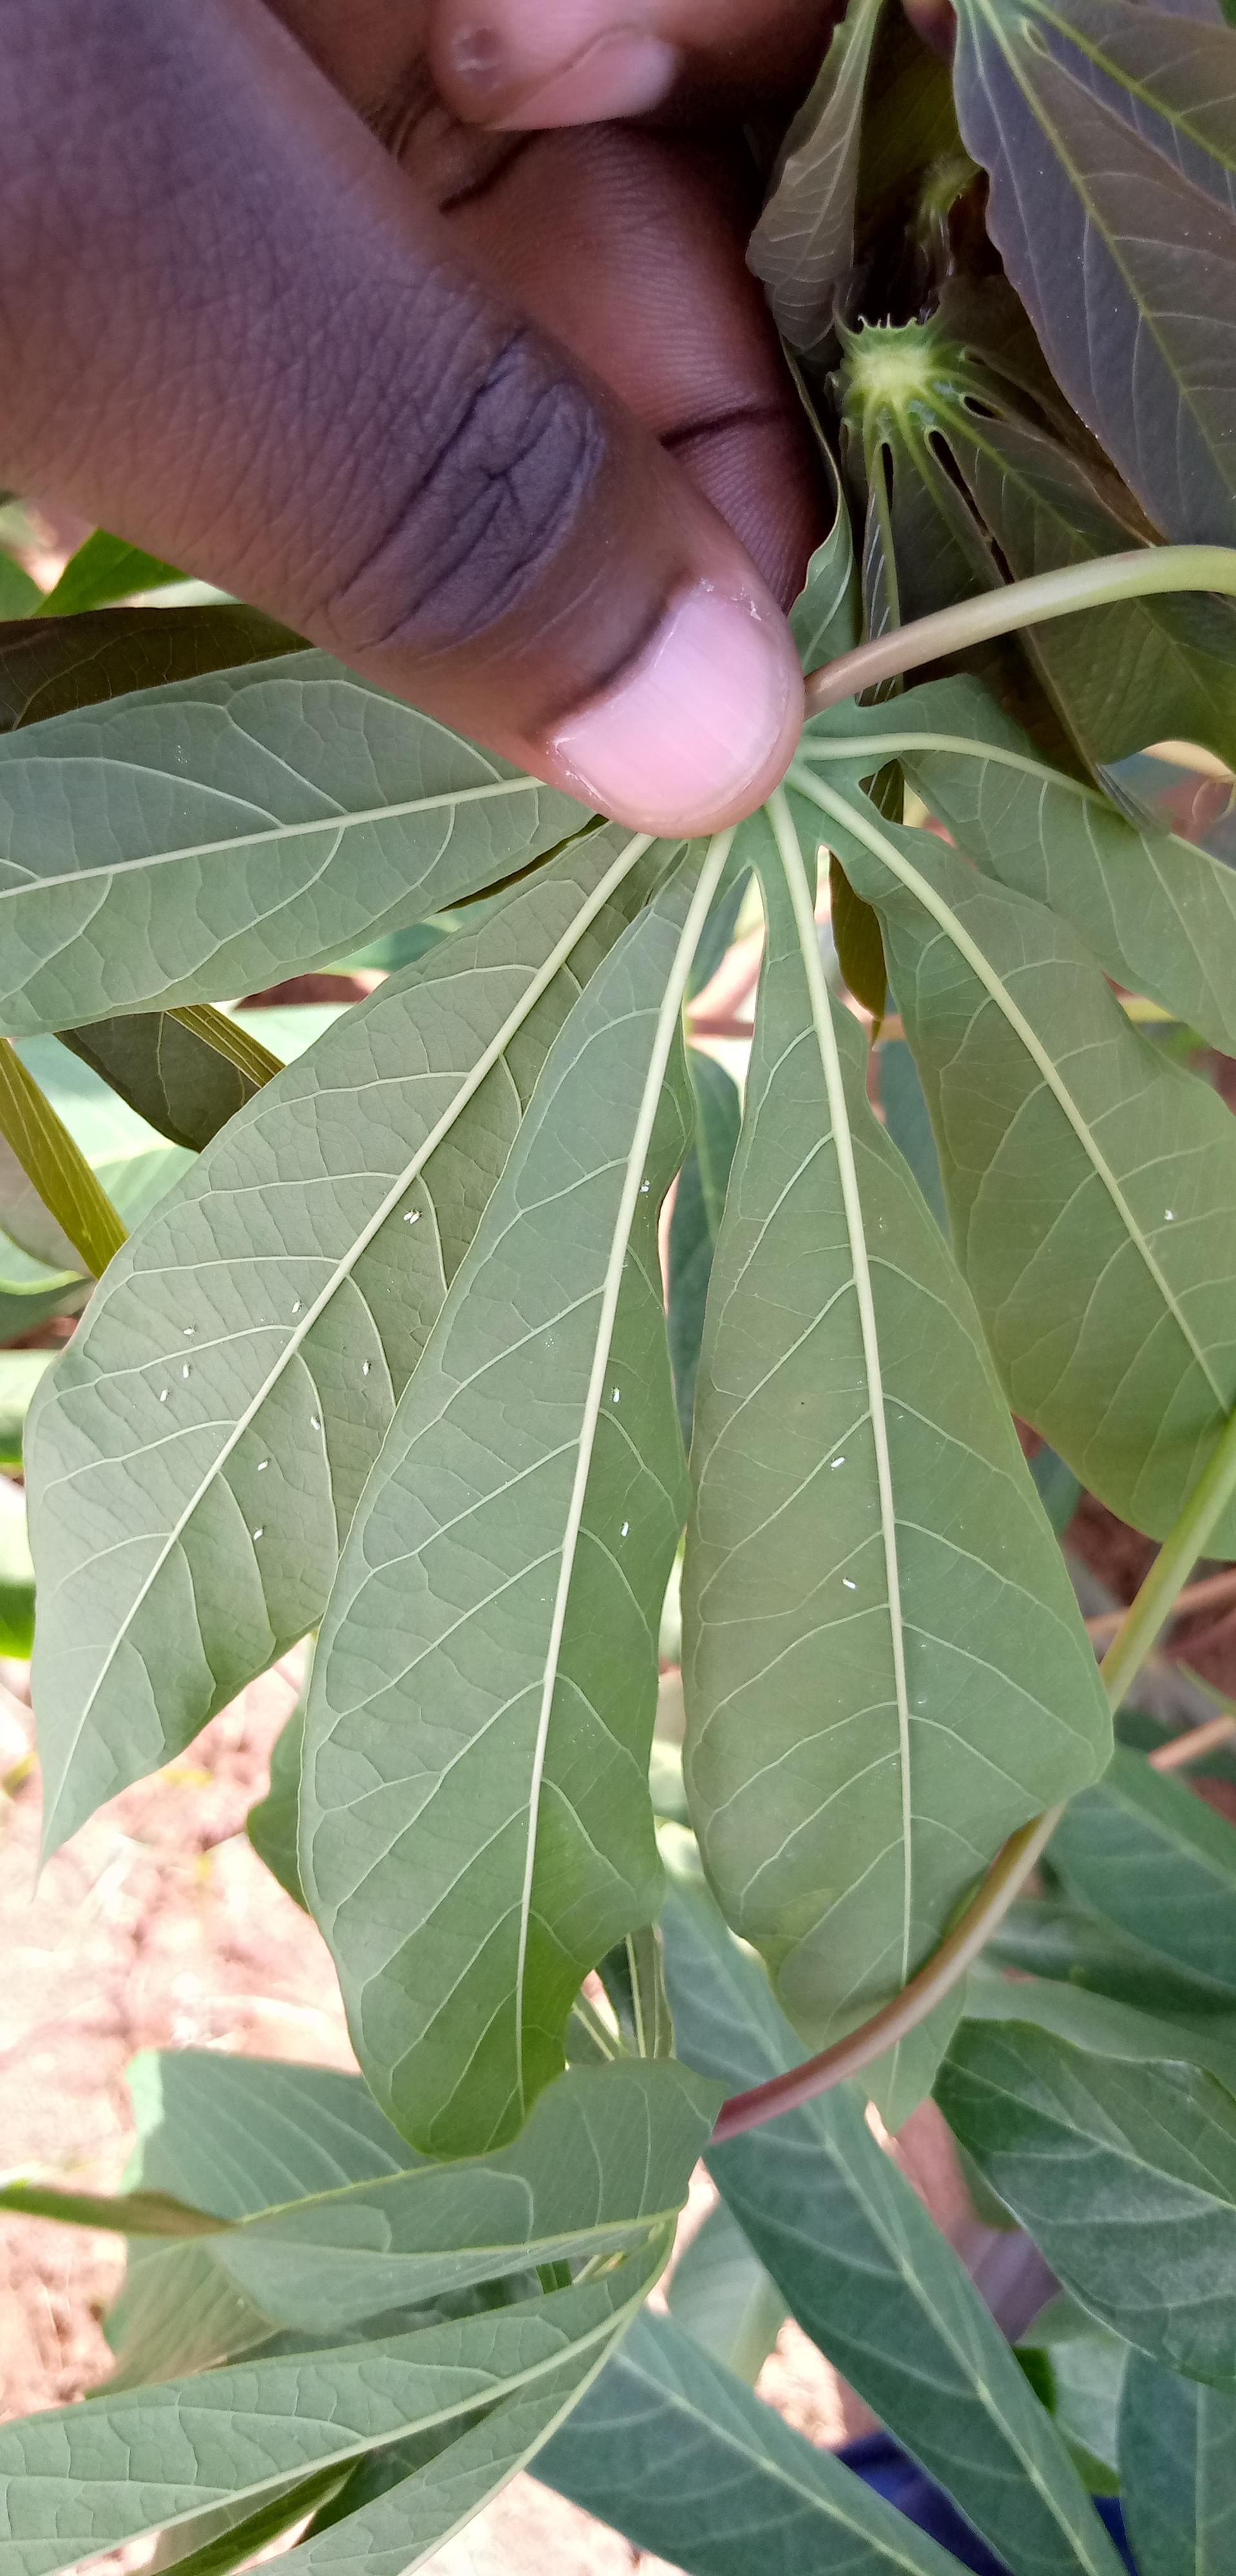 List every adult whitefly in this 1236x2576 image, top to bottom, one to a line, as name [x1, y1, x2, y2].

whitefly [642, 1179, 651, 1186]
whitefly [638, 1185, 651, 1193]
whitefly [1162, 1207, 1178, 1223]
whitefly [409, 1209, 423, 1226]
whitefly [402, 1209, 415, 1224]
whitefly [288, 1298, 304, 1314]
whitefly [180, 1325, 200, 1337]
whitefly [360, 1358, 375, 1377]
whitefly [181, 1360, 193, 1381]
whitefly [610, 1385, 623, 1406]
whitefly [158, 1386, 173, 1405]
whitefly [308, 1413, 322, 1432]
whitefly [827, 1454, 848, 1473]
whitefly [256, 1457, 273, 1472]
whitefly [620, 1519, 631, 1539]
whitefly [251, 1523, 267, 1542]
whitefly [840, 1576, 859, 1591]
whitefly [563, 2059, 574, 2072]